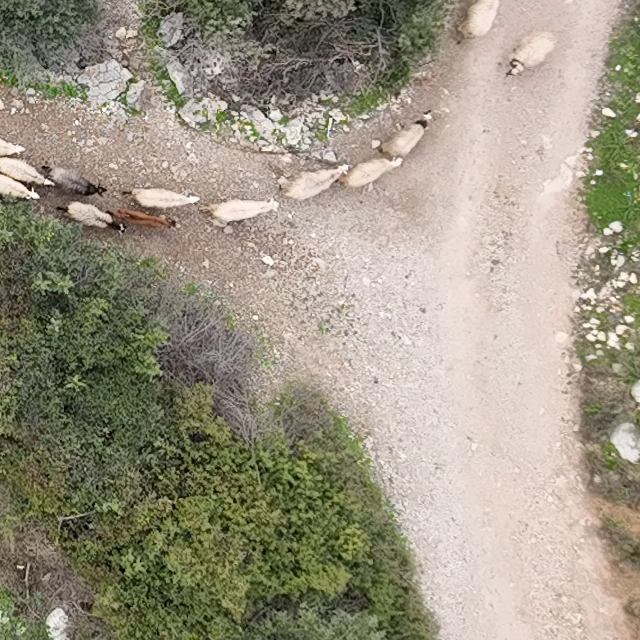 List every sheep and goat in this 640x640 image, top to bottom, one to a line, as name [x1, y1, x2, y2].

sheep [455, 0, 508, 44]
sheep [506, 32, 556, 75]
sheep [379, 111, 431, 158]
sheep [0, 128, 27, 156]
sheep [0, 156, 54, 186]
sheep [343, 157, 402, 188]
sheep [279, 162, 350, 199]
sheep [42, 165, 108, 195]
sheep [0, 172, 41, 200]
sheep [124, 186, 200, 209]
sheep [206, 199, 280, 225]
sheep [57, 200, 127, 234]
goat [114, 208, 181, 231]